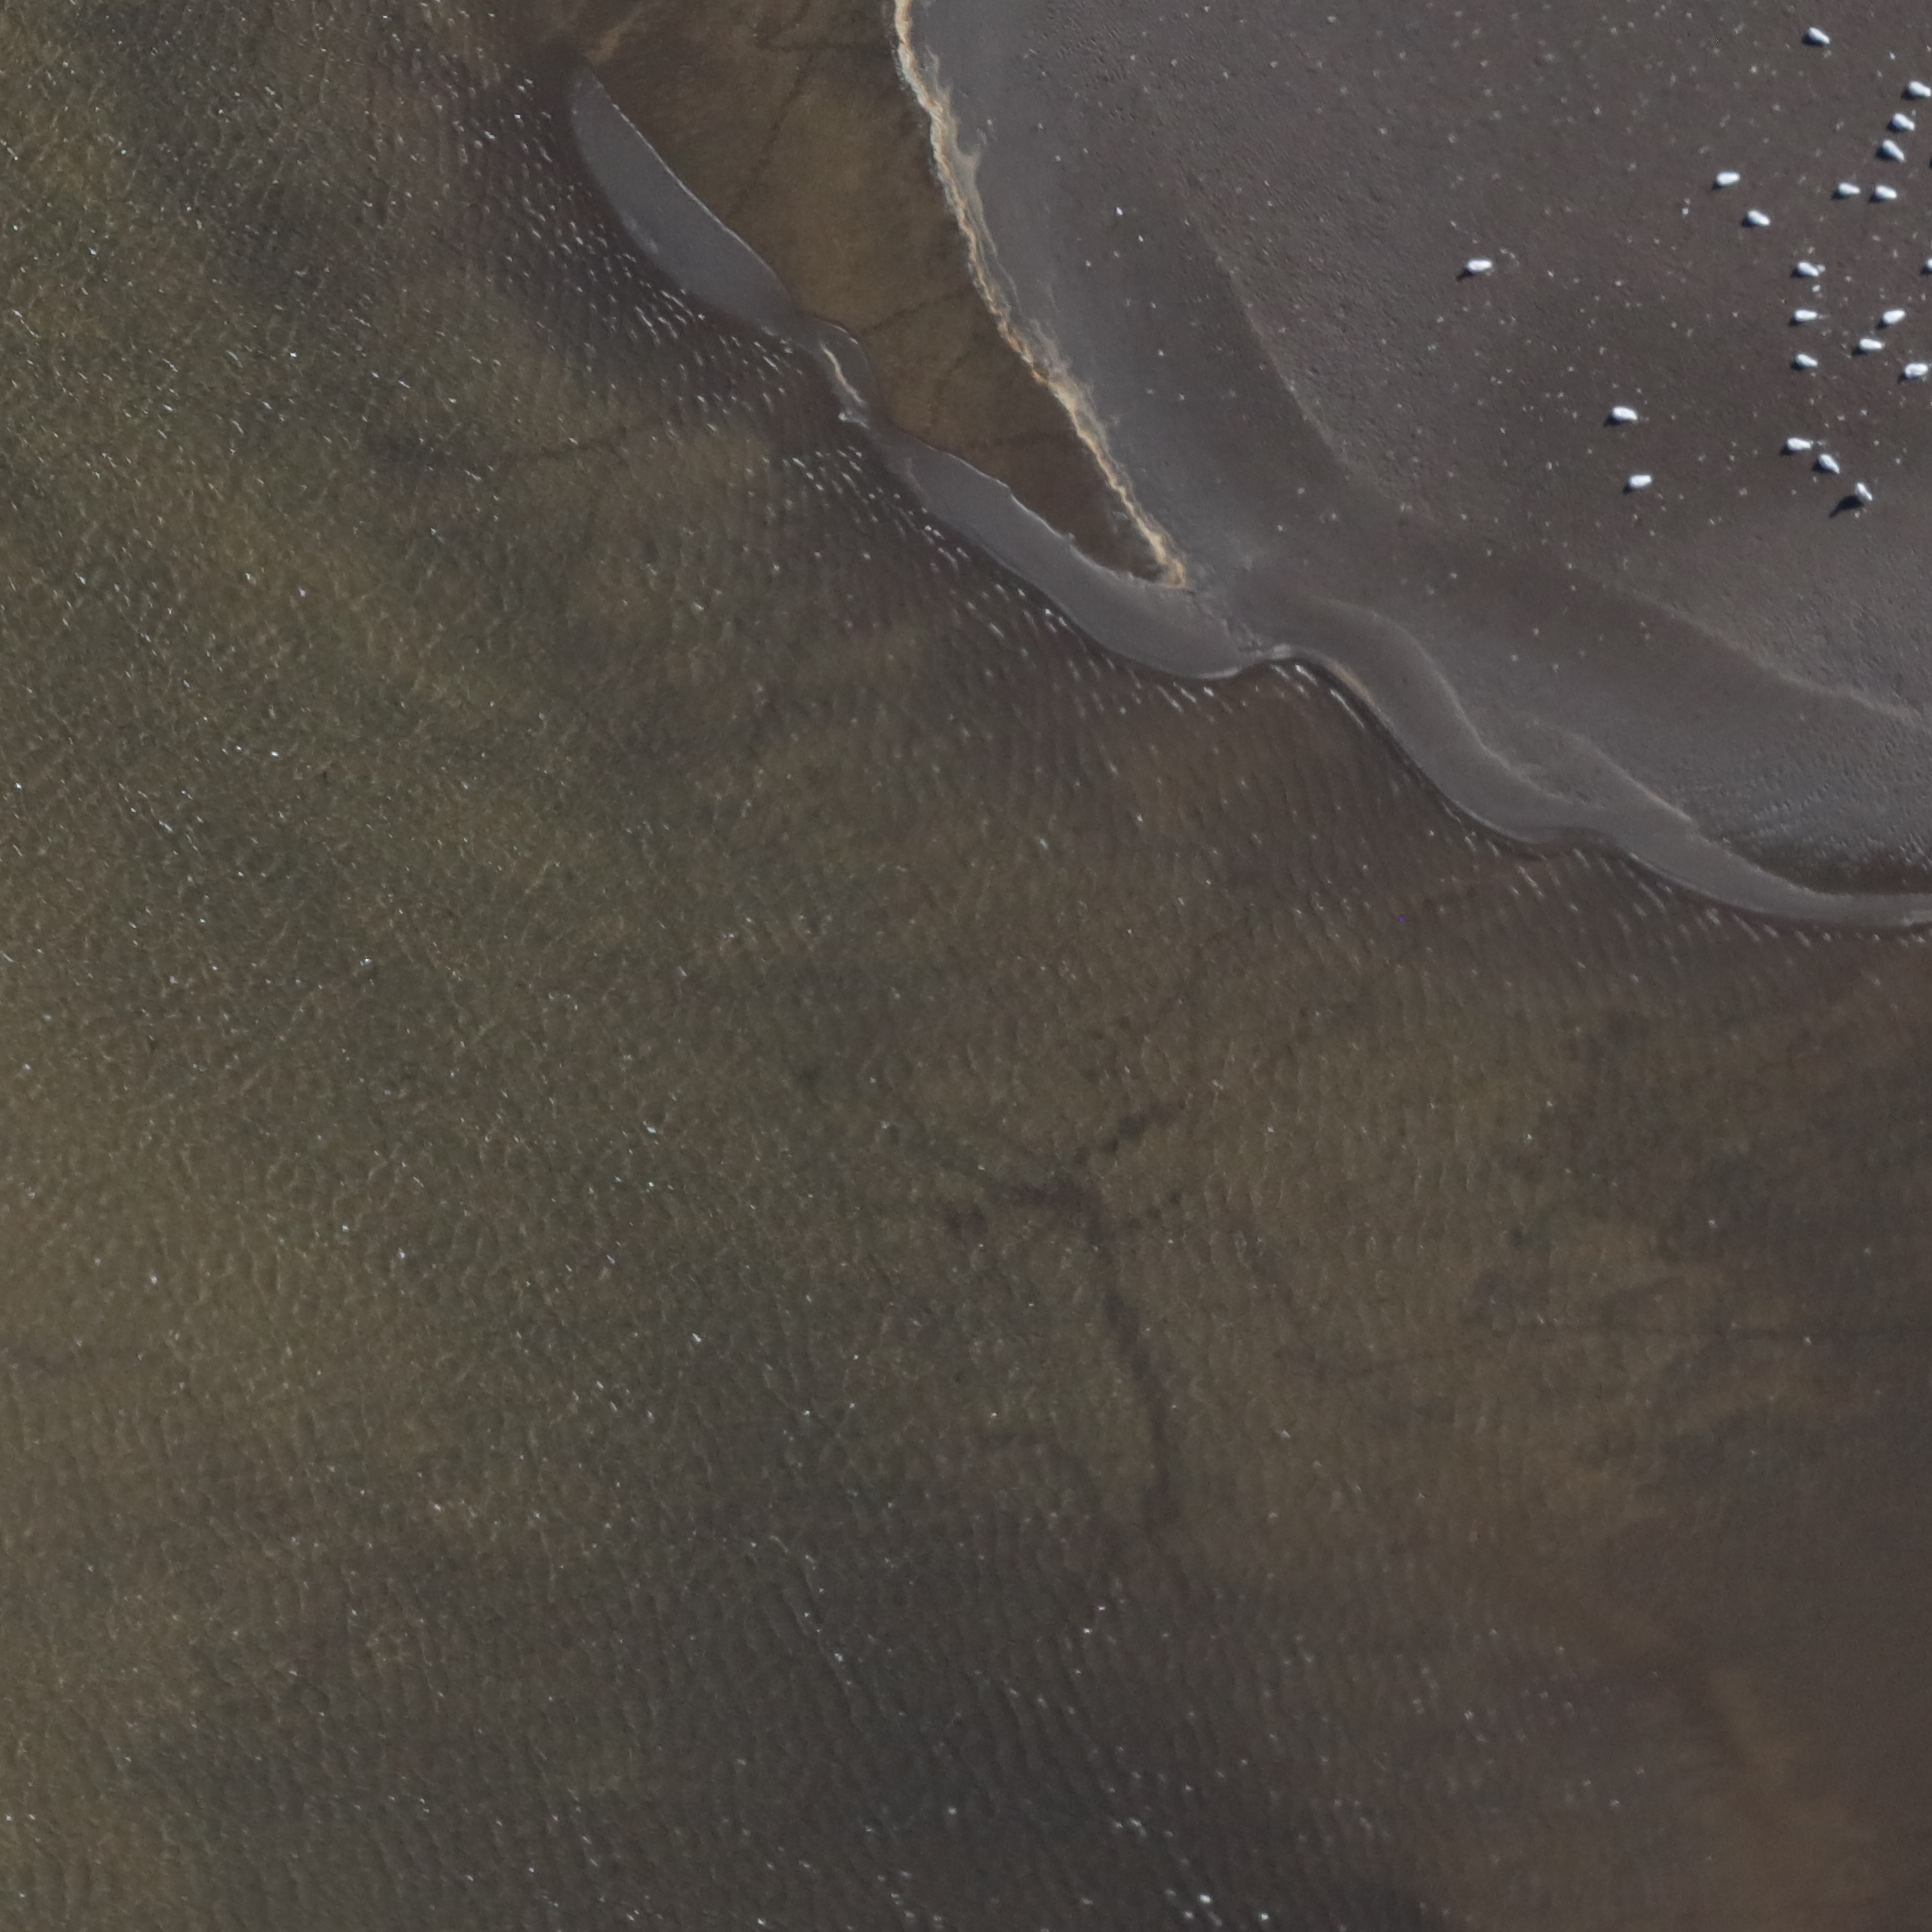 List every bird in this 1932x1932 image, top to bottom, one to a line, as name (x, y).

gull (1815, 44)
gull (1919, 86)
gull (1905, 115)
gull (1894, 149)
gull (1728, 181)
gull (1850, 190)
gull (1889, 194)
gull (1761, 219)
gull (1930, 259)
gull (1476, 266)
gull (1807, 272)
gull (1803, 313)
gull (1894, 316)
gull (1867, 341)
gull (1807, 361)
gull (1912, 370)
gull (1628, 412)
gull (1799, 442)
gull (1829, 463)
gull (1637, 483)
gull (1859, 495)